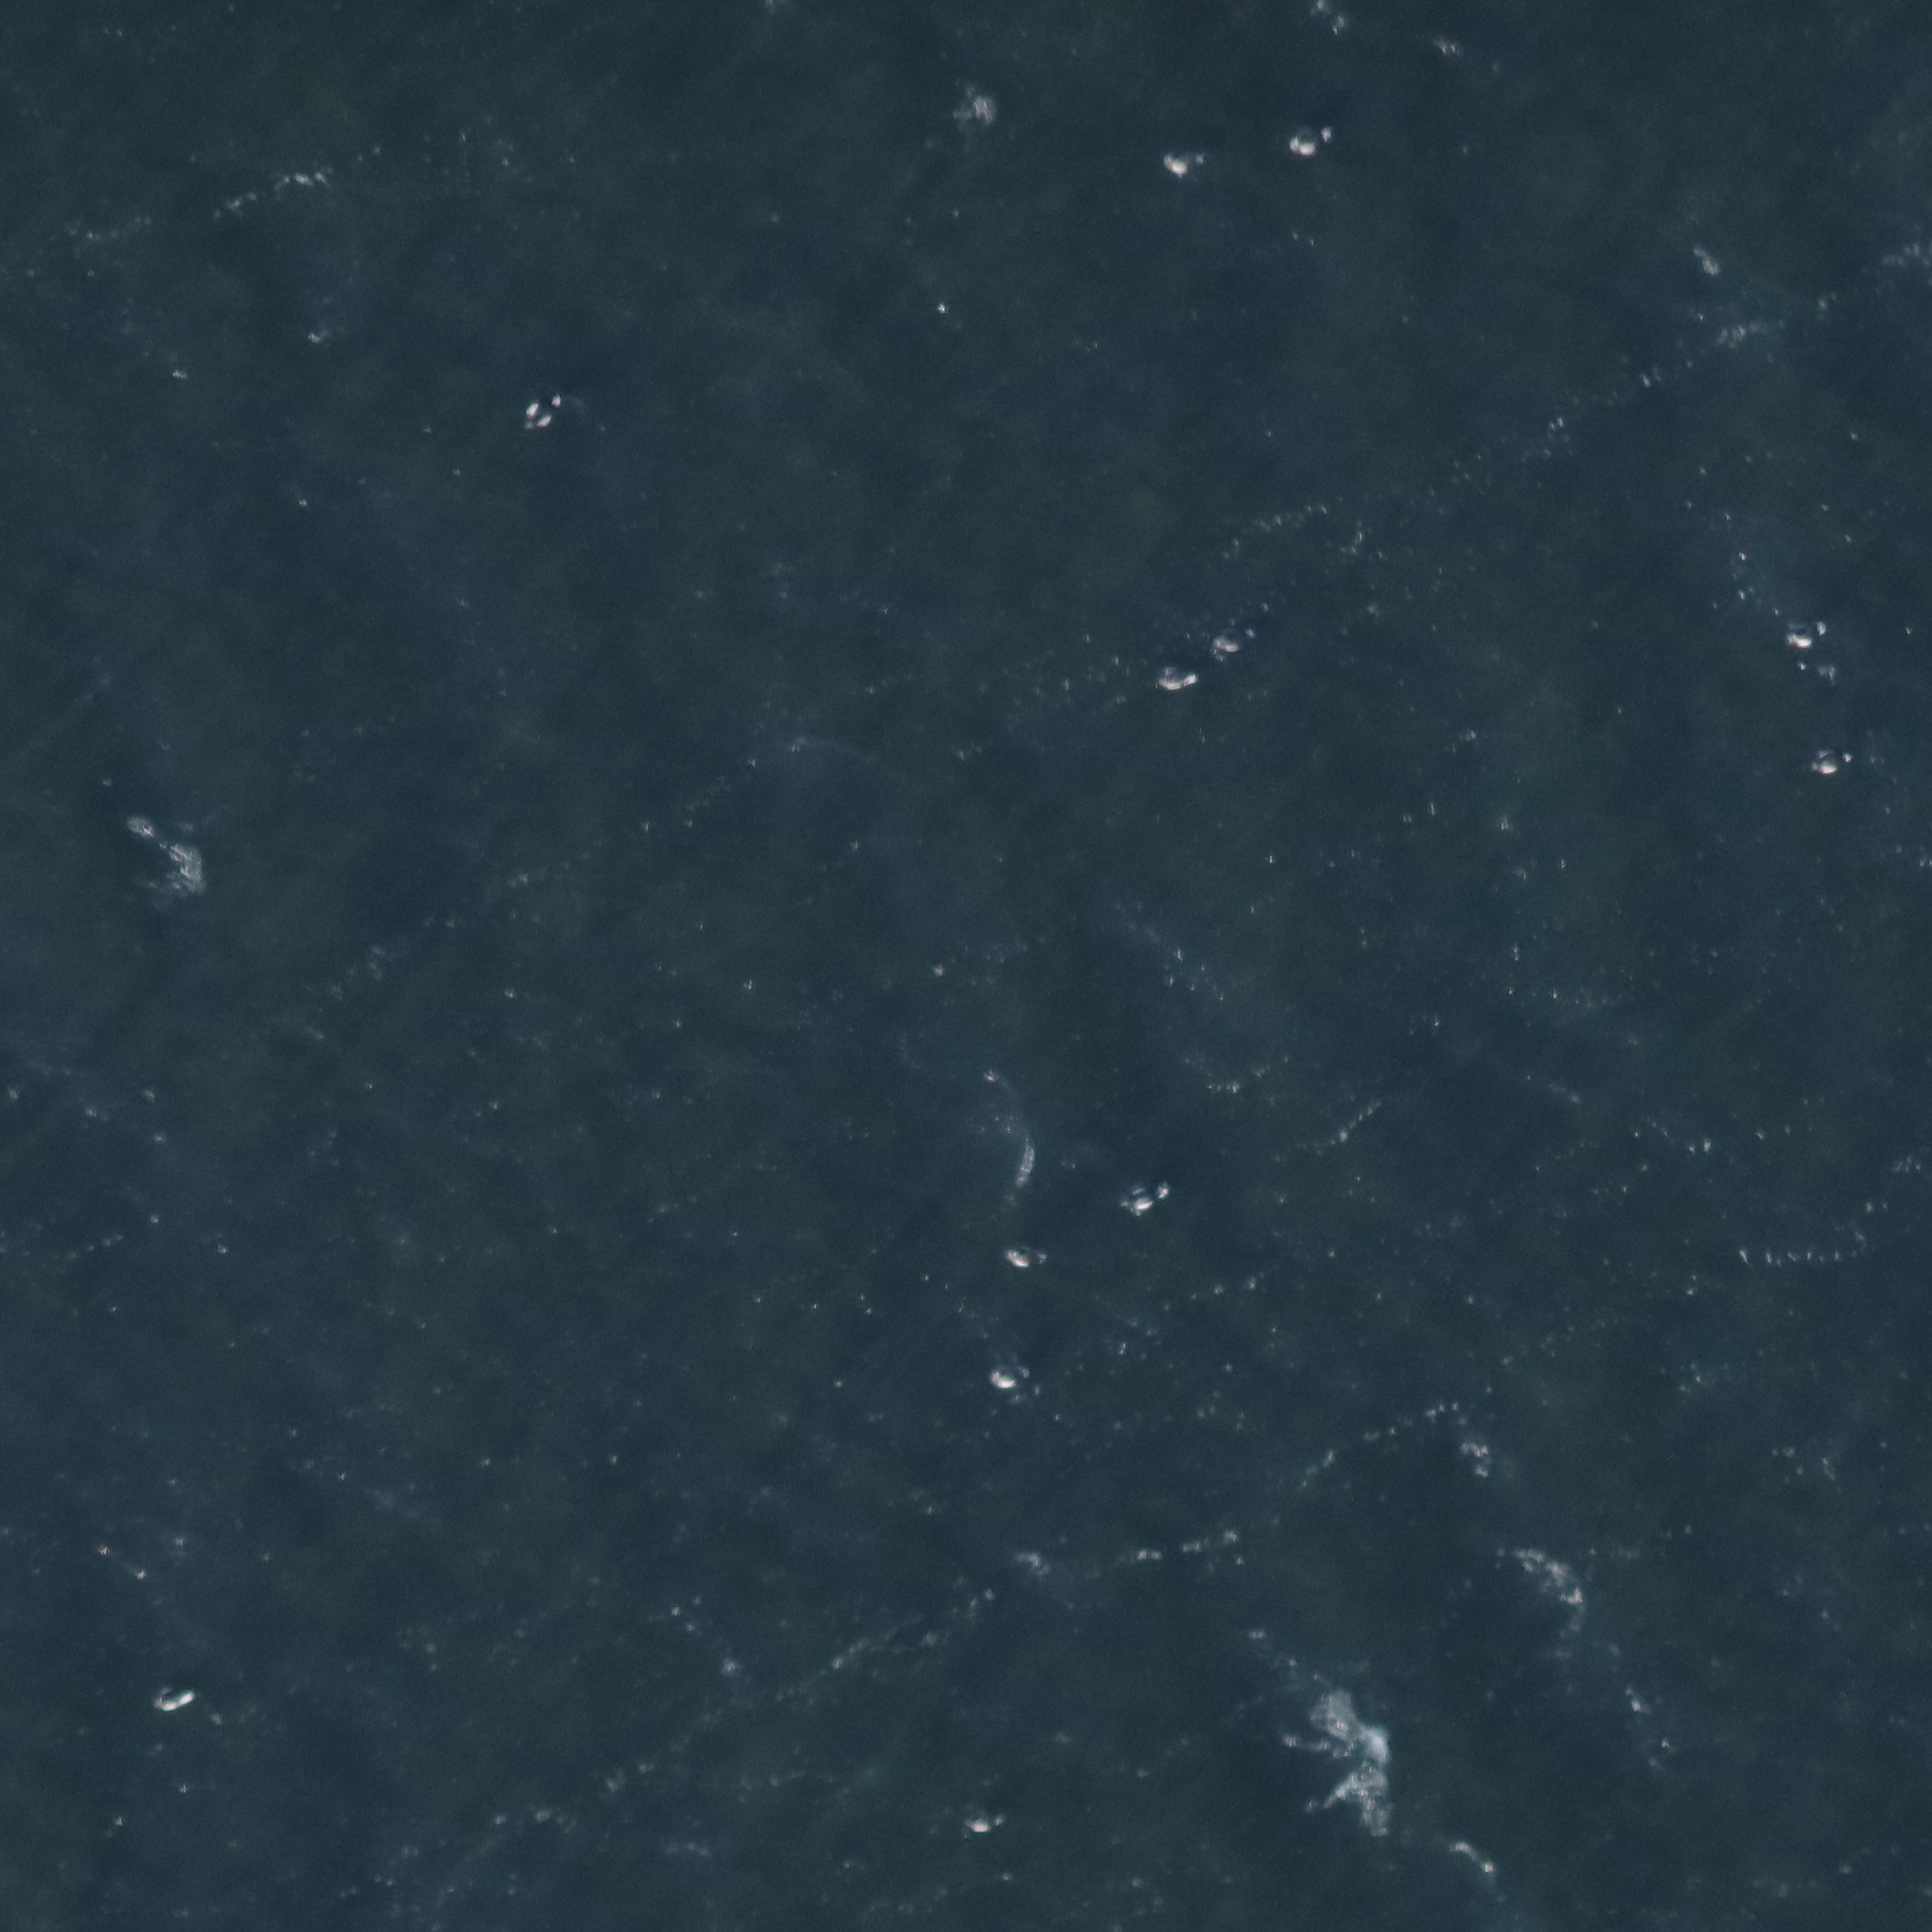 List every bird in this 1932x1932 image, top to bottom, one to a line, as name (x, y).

brant (1303, 137)
brant (1178, 165)
brant (538, 414)
brant (1804, 633)
brant (1234, 642)
brant (1174, 678)
brant (1828, 756)
brant (1142, 1198)
brant (1023, 1253)
brant (1008, 1378)
brant (176, 1696)
brant (984, 1816)